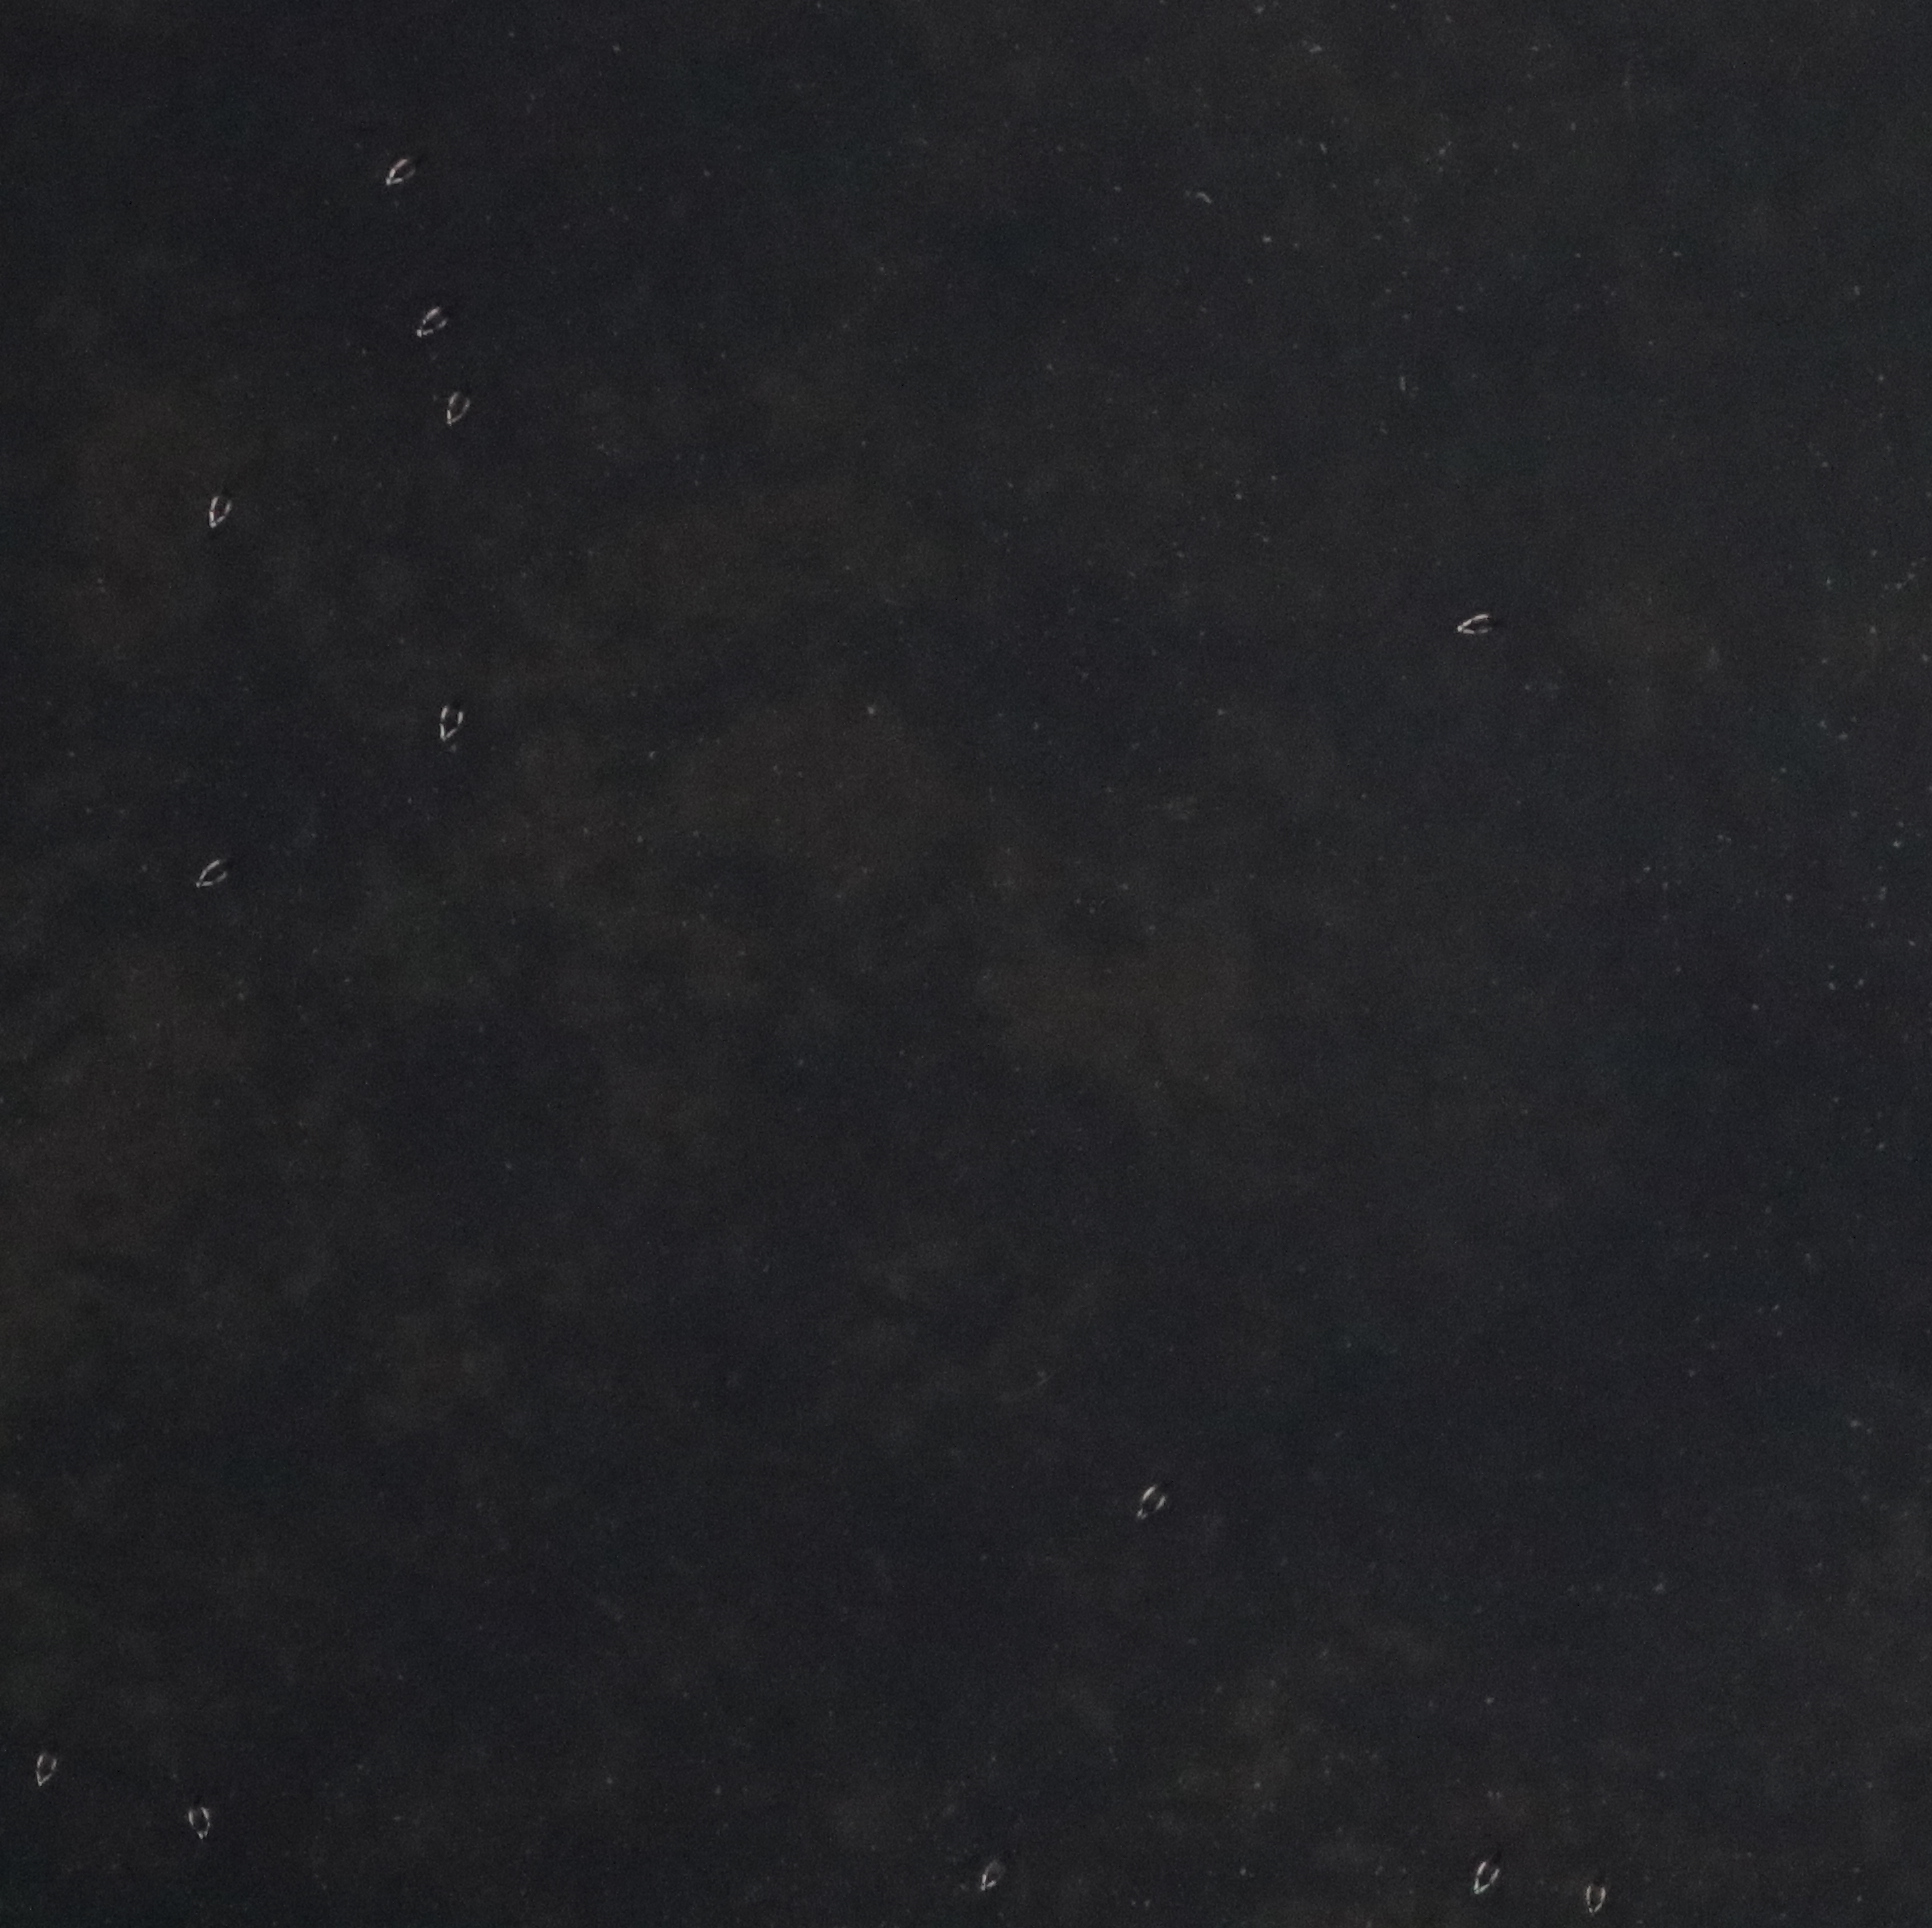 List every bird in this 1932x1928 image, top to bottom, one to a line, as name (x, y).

brant (403, 169)
brant (436, 319)
brant (458, 405)
brant (222, 507)
brant (1479, 624)
brant (451, 721)
brant (215, 871)
brant (1152, 1501)
brant (47, 1766)
brant (199, 1819)
brant (994, 1870)
brant (1485, 1874)
brant (1594, 1895)